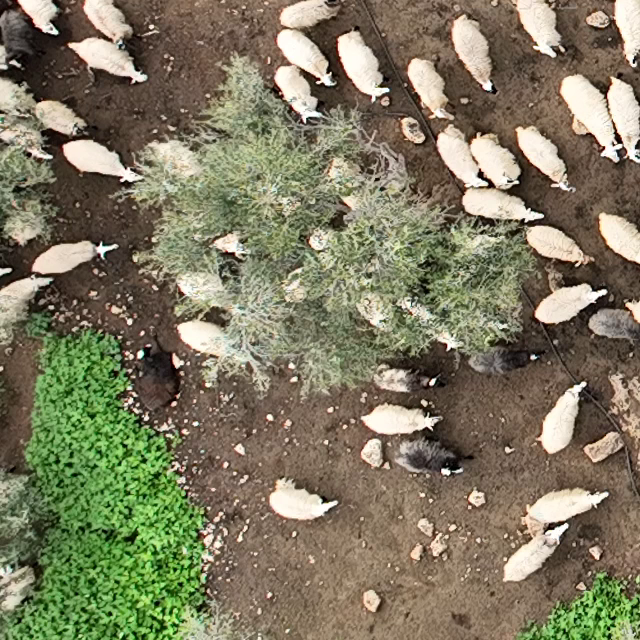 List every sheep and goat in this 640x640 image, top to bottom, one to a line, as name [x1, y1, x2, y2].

sheep [9, 0, 60, 36]
sheep [81, 0, 134, 44]
sheep [279, 0, 341, 29]
sheep [516, 0, 560, 57]
sheep [616, 0, 639, 67]
sheep [1, 10, 33, 72]
sheep [448, 14, 496, 92]
sheep [273, 29, 332, 85]
sheep [335, 29, 391, 96]
sheep [68, 37, 148, 84]
sheep [406, 58, 456, 121]
sheep [271, 63, 322, 117]
sheep [559, 72, 622, 163]
sheep [605, 77, 639, 163]
sheep [2, 78, 34, 113]
sheep [36, 99, 88, 133]
sheep [0, 111, 53, 157]
sheep [436, 125, 488, 187]
sheep [514, 126, 573, 192]
sheep [470, 133, 520, 188]
sheep [60, 139, 142, 181]
sheep [147, 141, 213, 189]
sheep [331, 158, 369, 210]
sheep [461, 188, 545, 218]
sheep [599, 212, 639, 273]
sheep [522, 225, 594, 267]
sheep [193, 227, 248, 254]
sheep [451, 239, 506, 267]
sheep [33, 242, 117, 274]
sheep [283, 263, 322, 303]
sheep [175, 272, 233, 309]
sheep [1, 277, 54, 312]
sheep [534, 283, 608, 329]
sheep [358, 294, 398, 331]
sheep [403, 295, 464, 350]
sheep [624, 299, 639, 340]
sheep [451, 306, 511, 331]
sheep [586, 309, 639, 346]
sheep [175, 319, 259, 365]
sheep [134, 324, 180, 408]
sheep [469, 349, 548, 375]
sheep [368, 361, 443, 394]
sheep [538, 383, 588, 454]
sheep [365, 403, 443, 437]
sheep [396, 438, 470, 475]
sheep [268, 478, 335, 521]
sheep [525, 487, 608, 524]
sheep [502, 522, 566, 583]